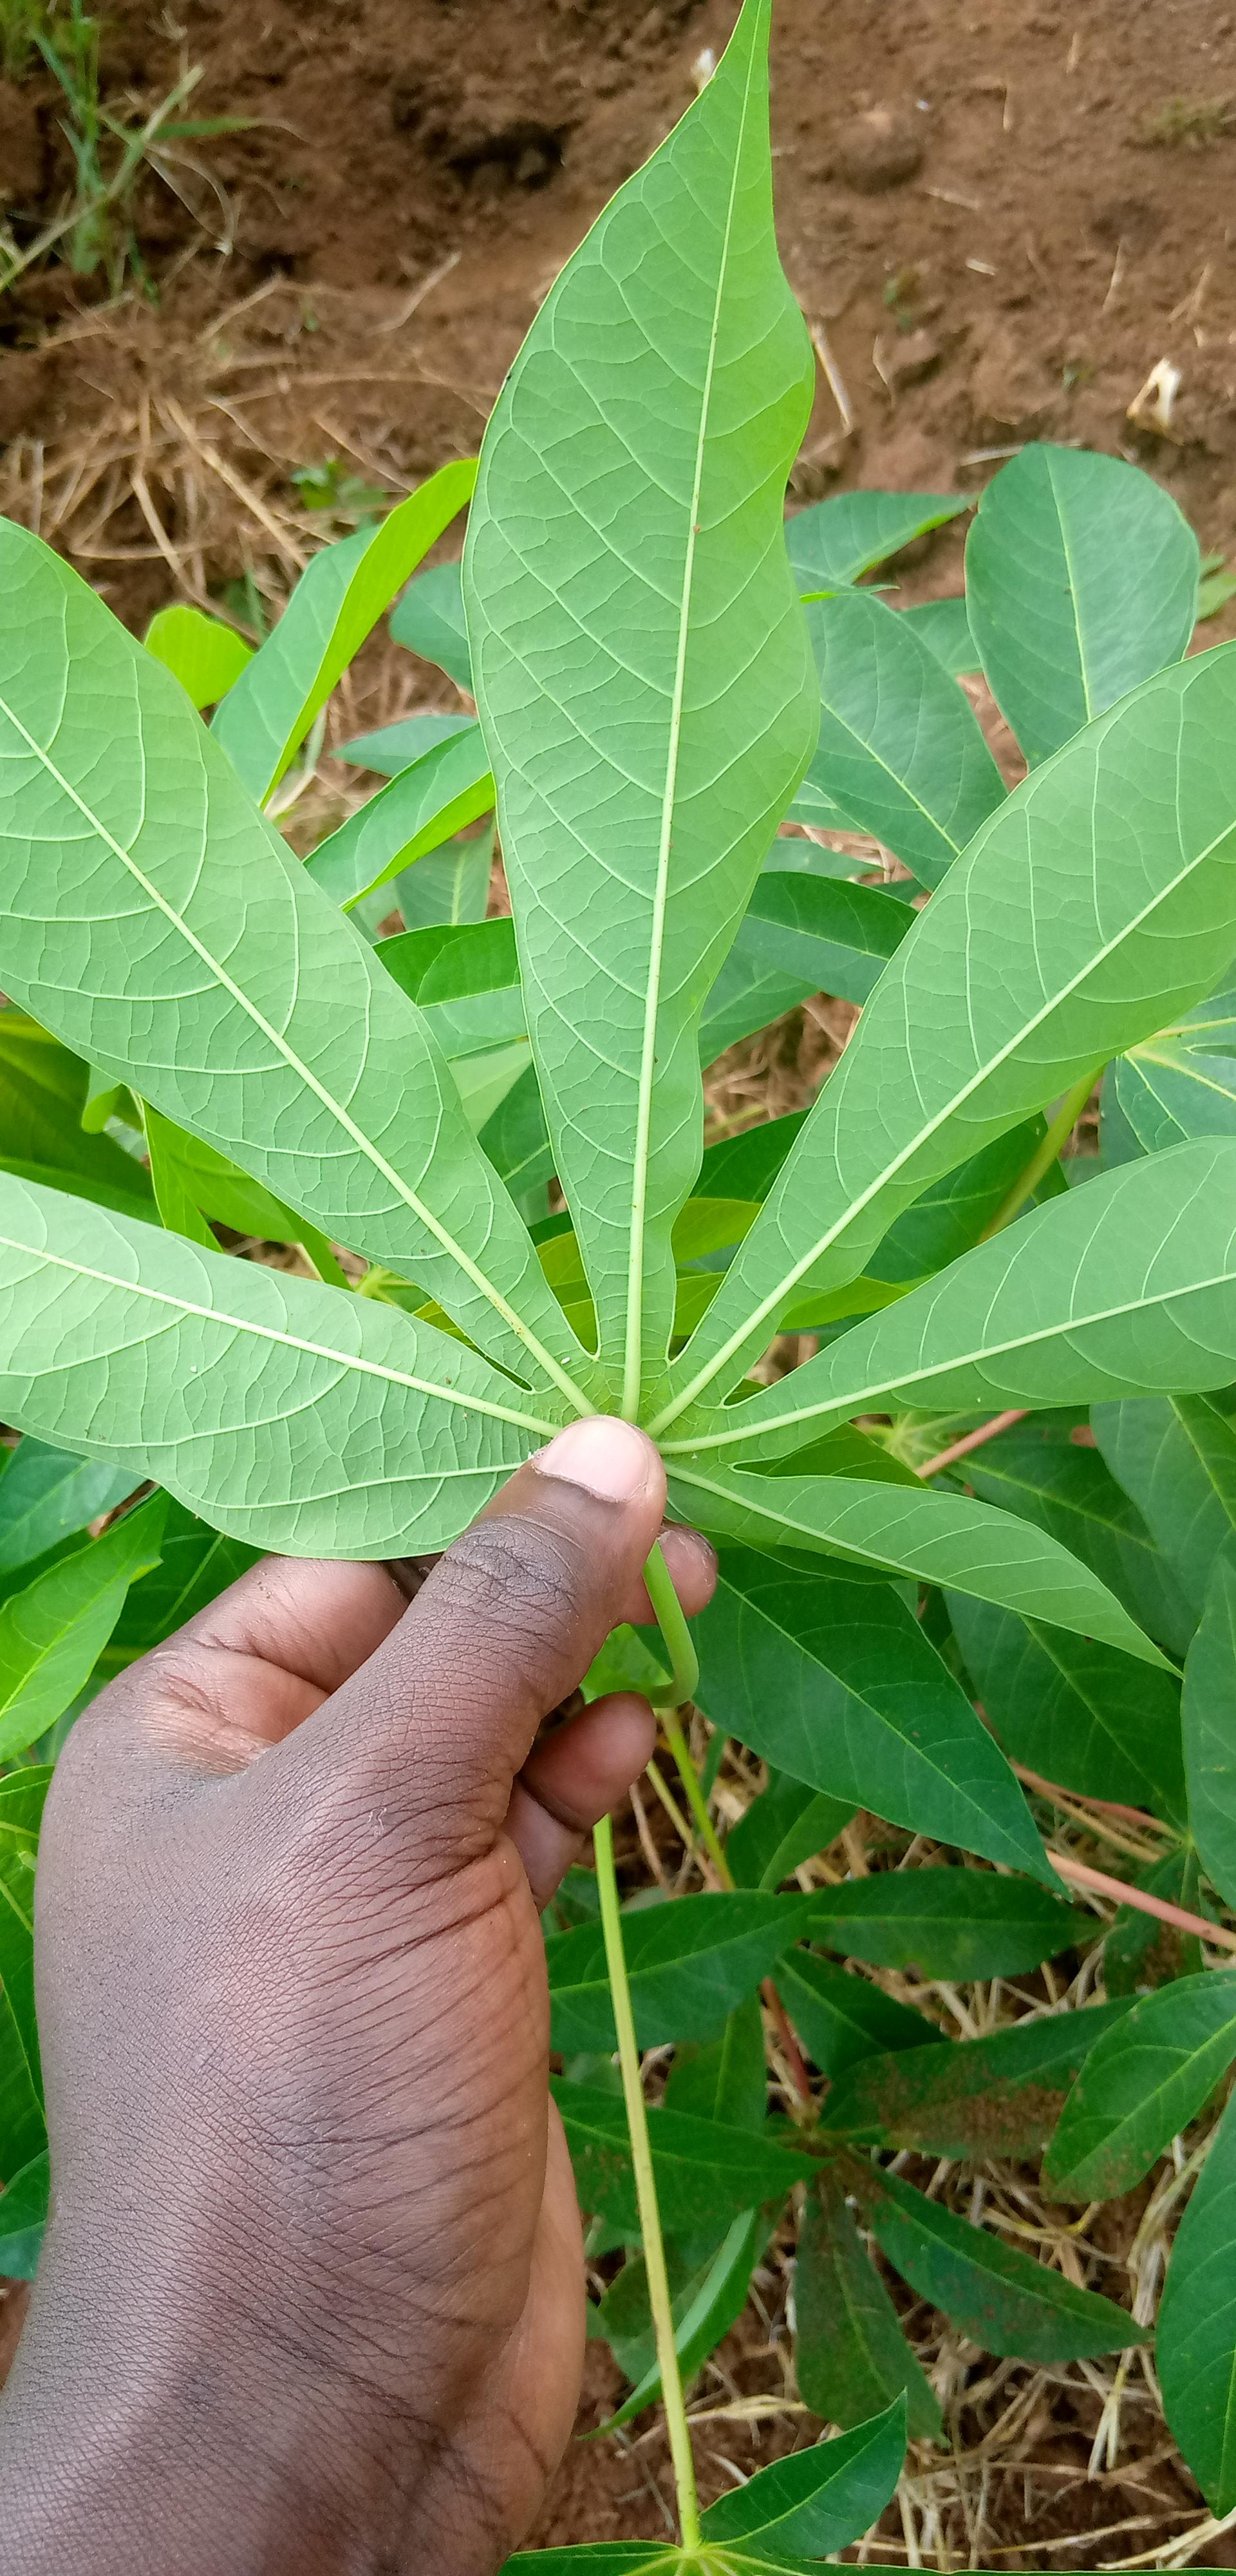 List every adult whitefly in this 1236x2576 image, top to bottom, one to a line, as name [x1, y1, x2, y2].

whitefly [559, 1355, 572, 1367]
whitefly [188, 1363, 199, 1375]